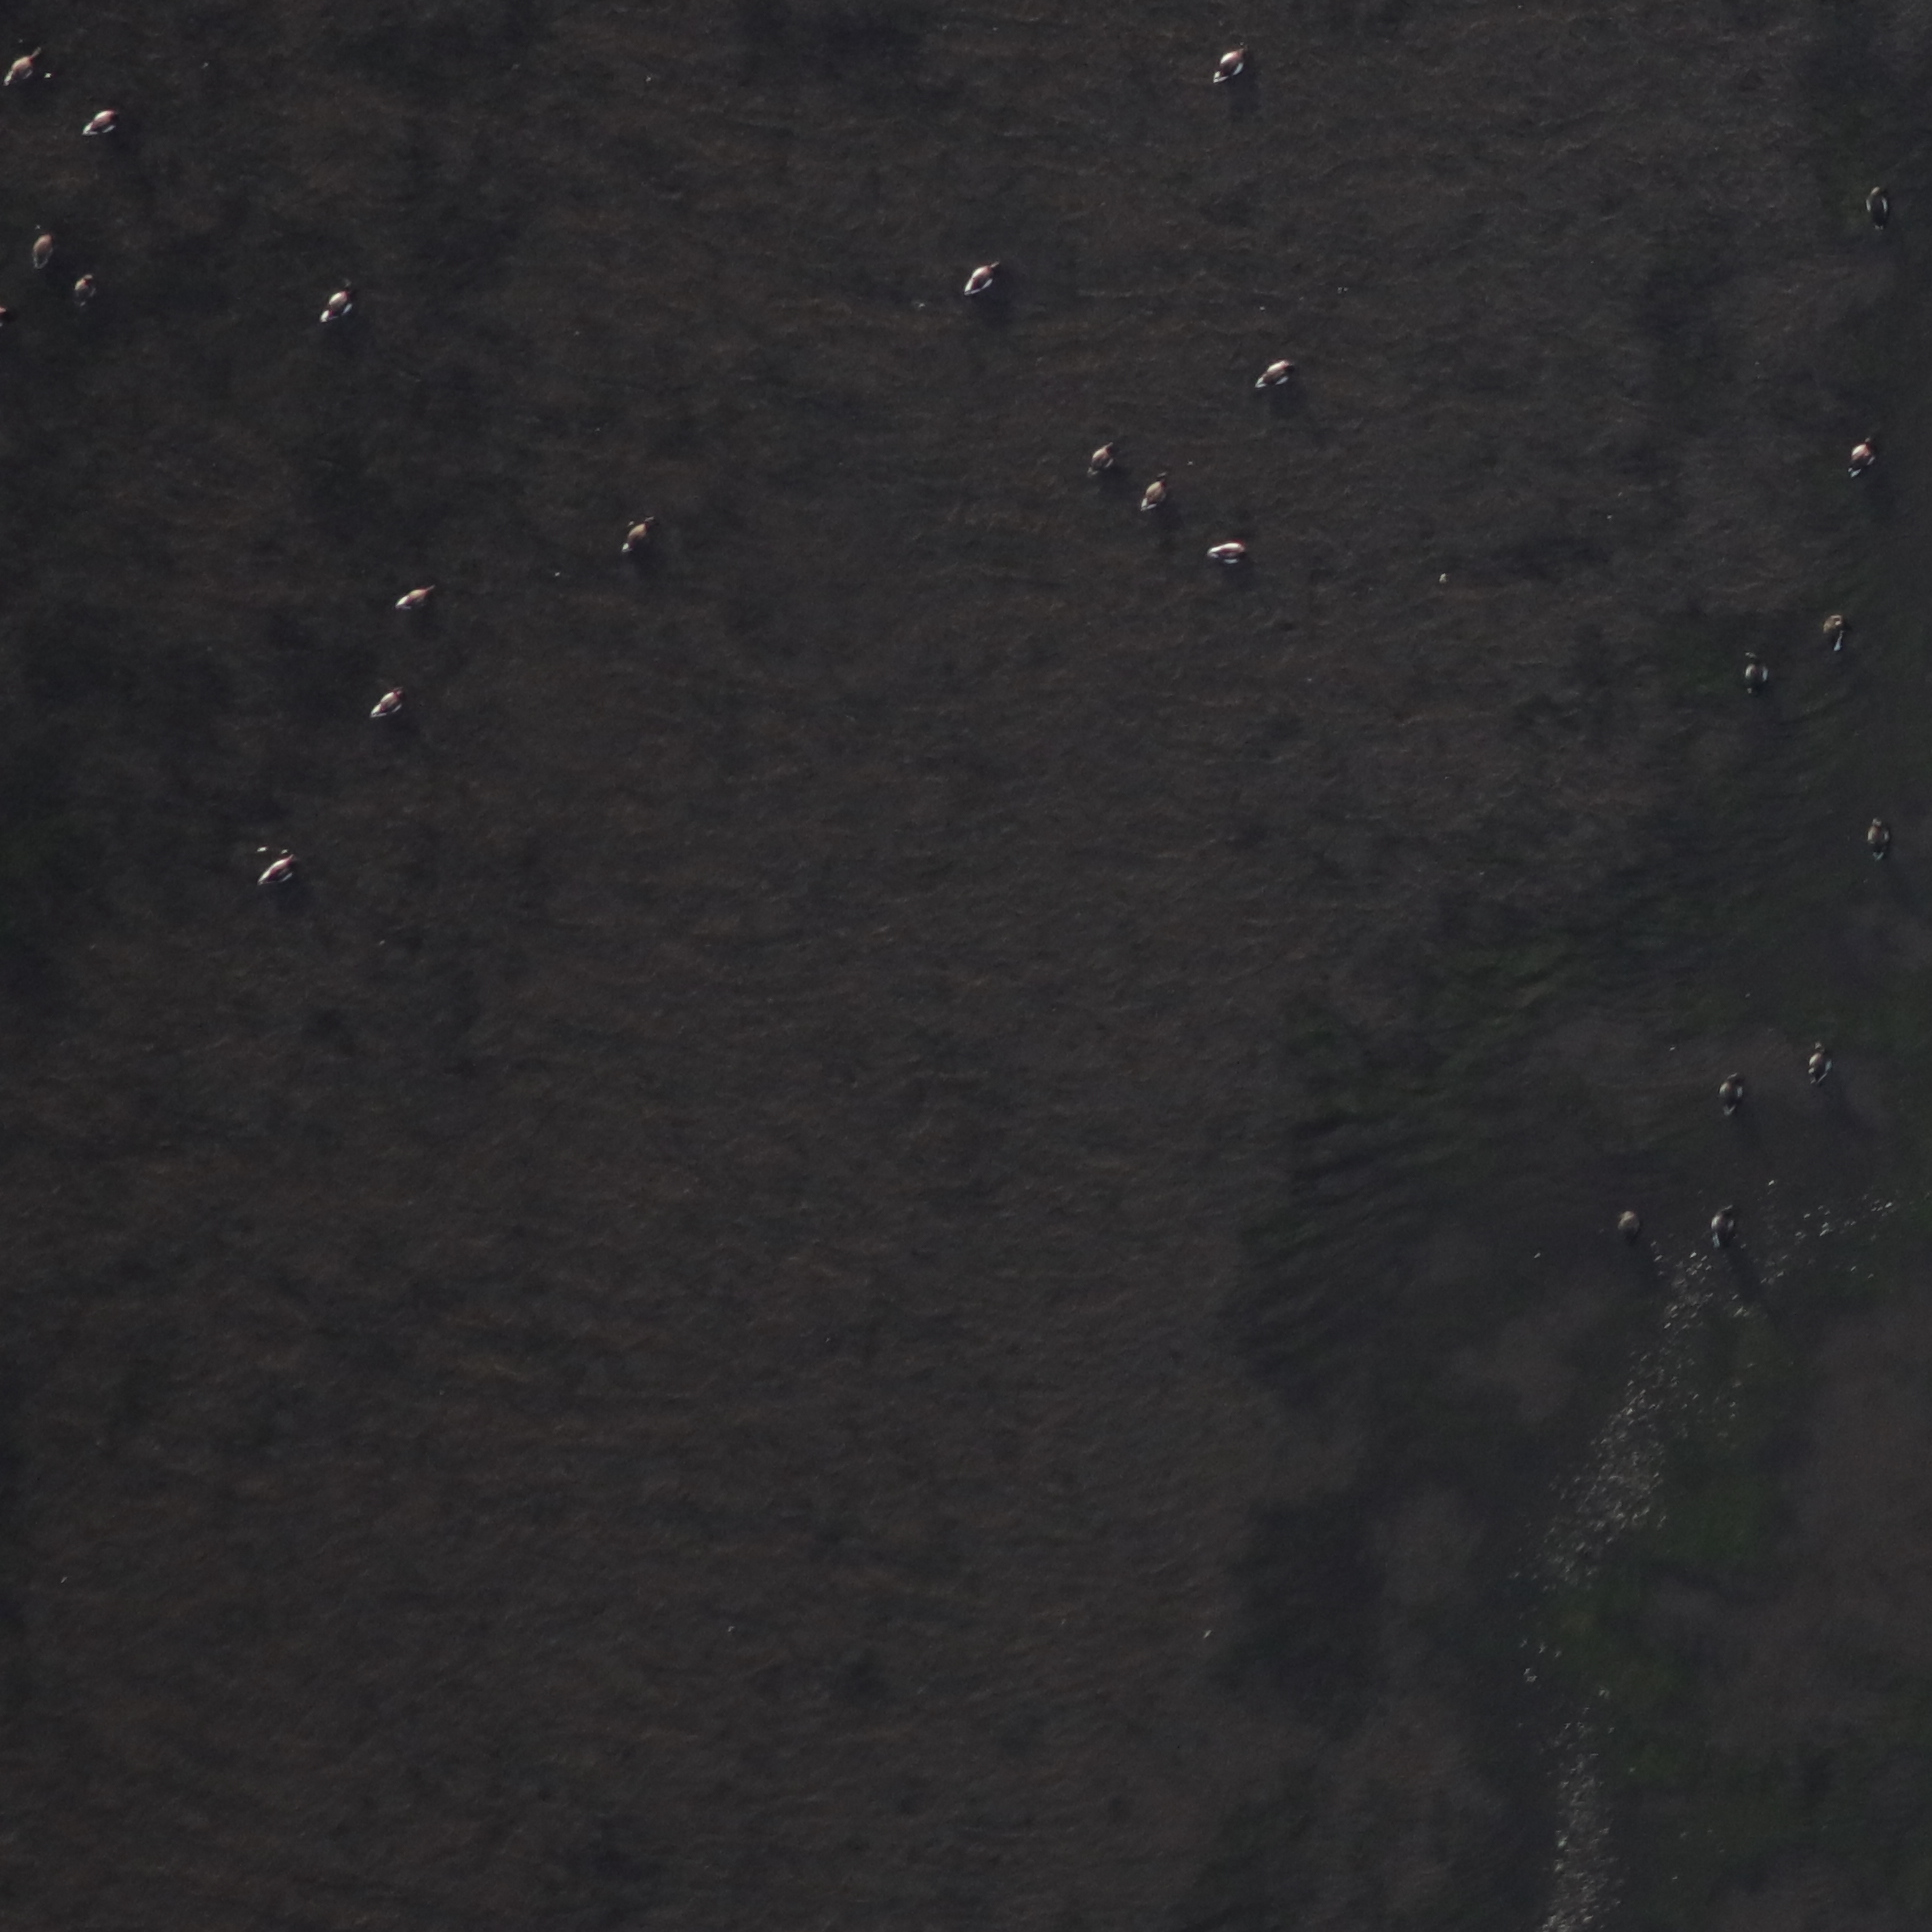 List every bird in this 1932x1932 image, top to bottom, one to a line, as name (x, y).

brant (1230, 63)
brant (22, 64)
brant (101, 121)
brant (1879, 206)
brant (38, 238)
brant (981, 278)
brant (84, 289)
brant (338, 303)
brant (1275, 374)
brant (1865, 457)
brant (1103, 458)
brant (1156, 492)
brant (636, 536)
brant (1229, 553)
brant (422, 596)
brant (1838, 633)
brant (1758, 673)
brant (389, 702)
brant (1880, 839)
brant (279, 869)
brant (1820, 1063)
brant (1732, 1092)
brant (1724, 1225)